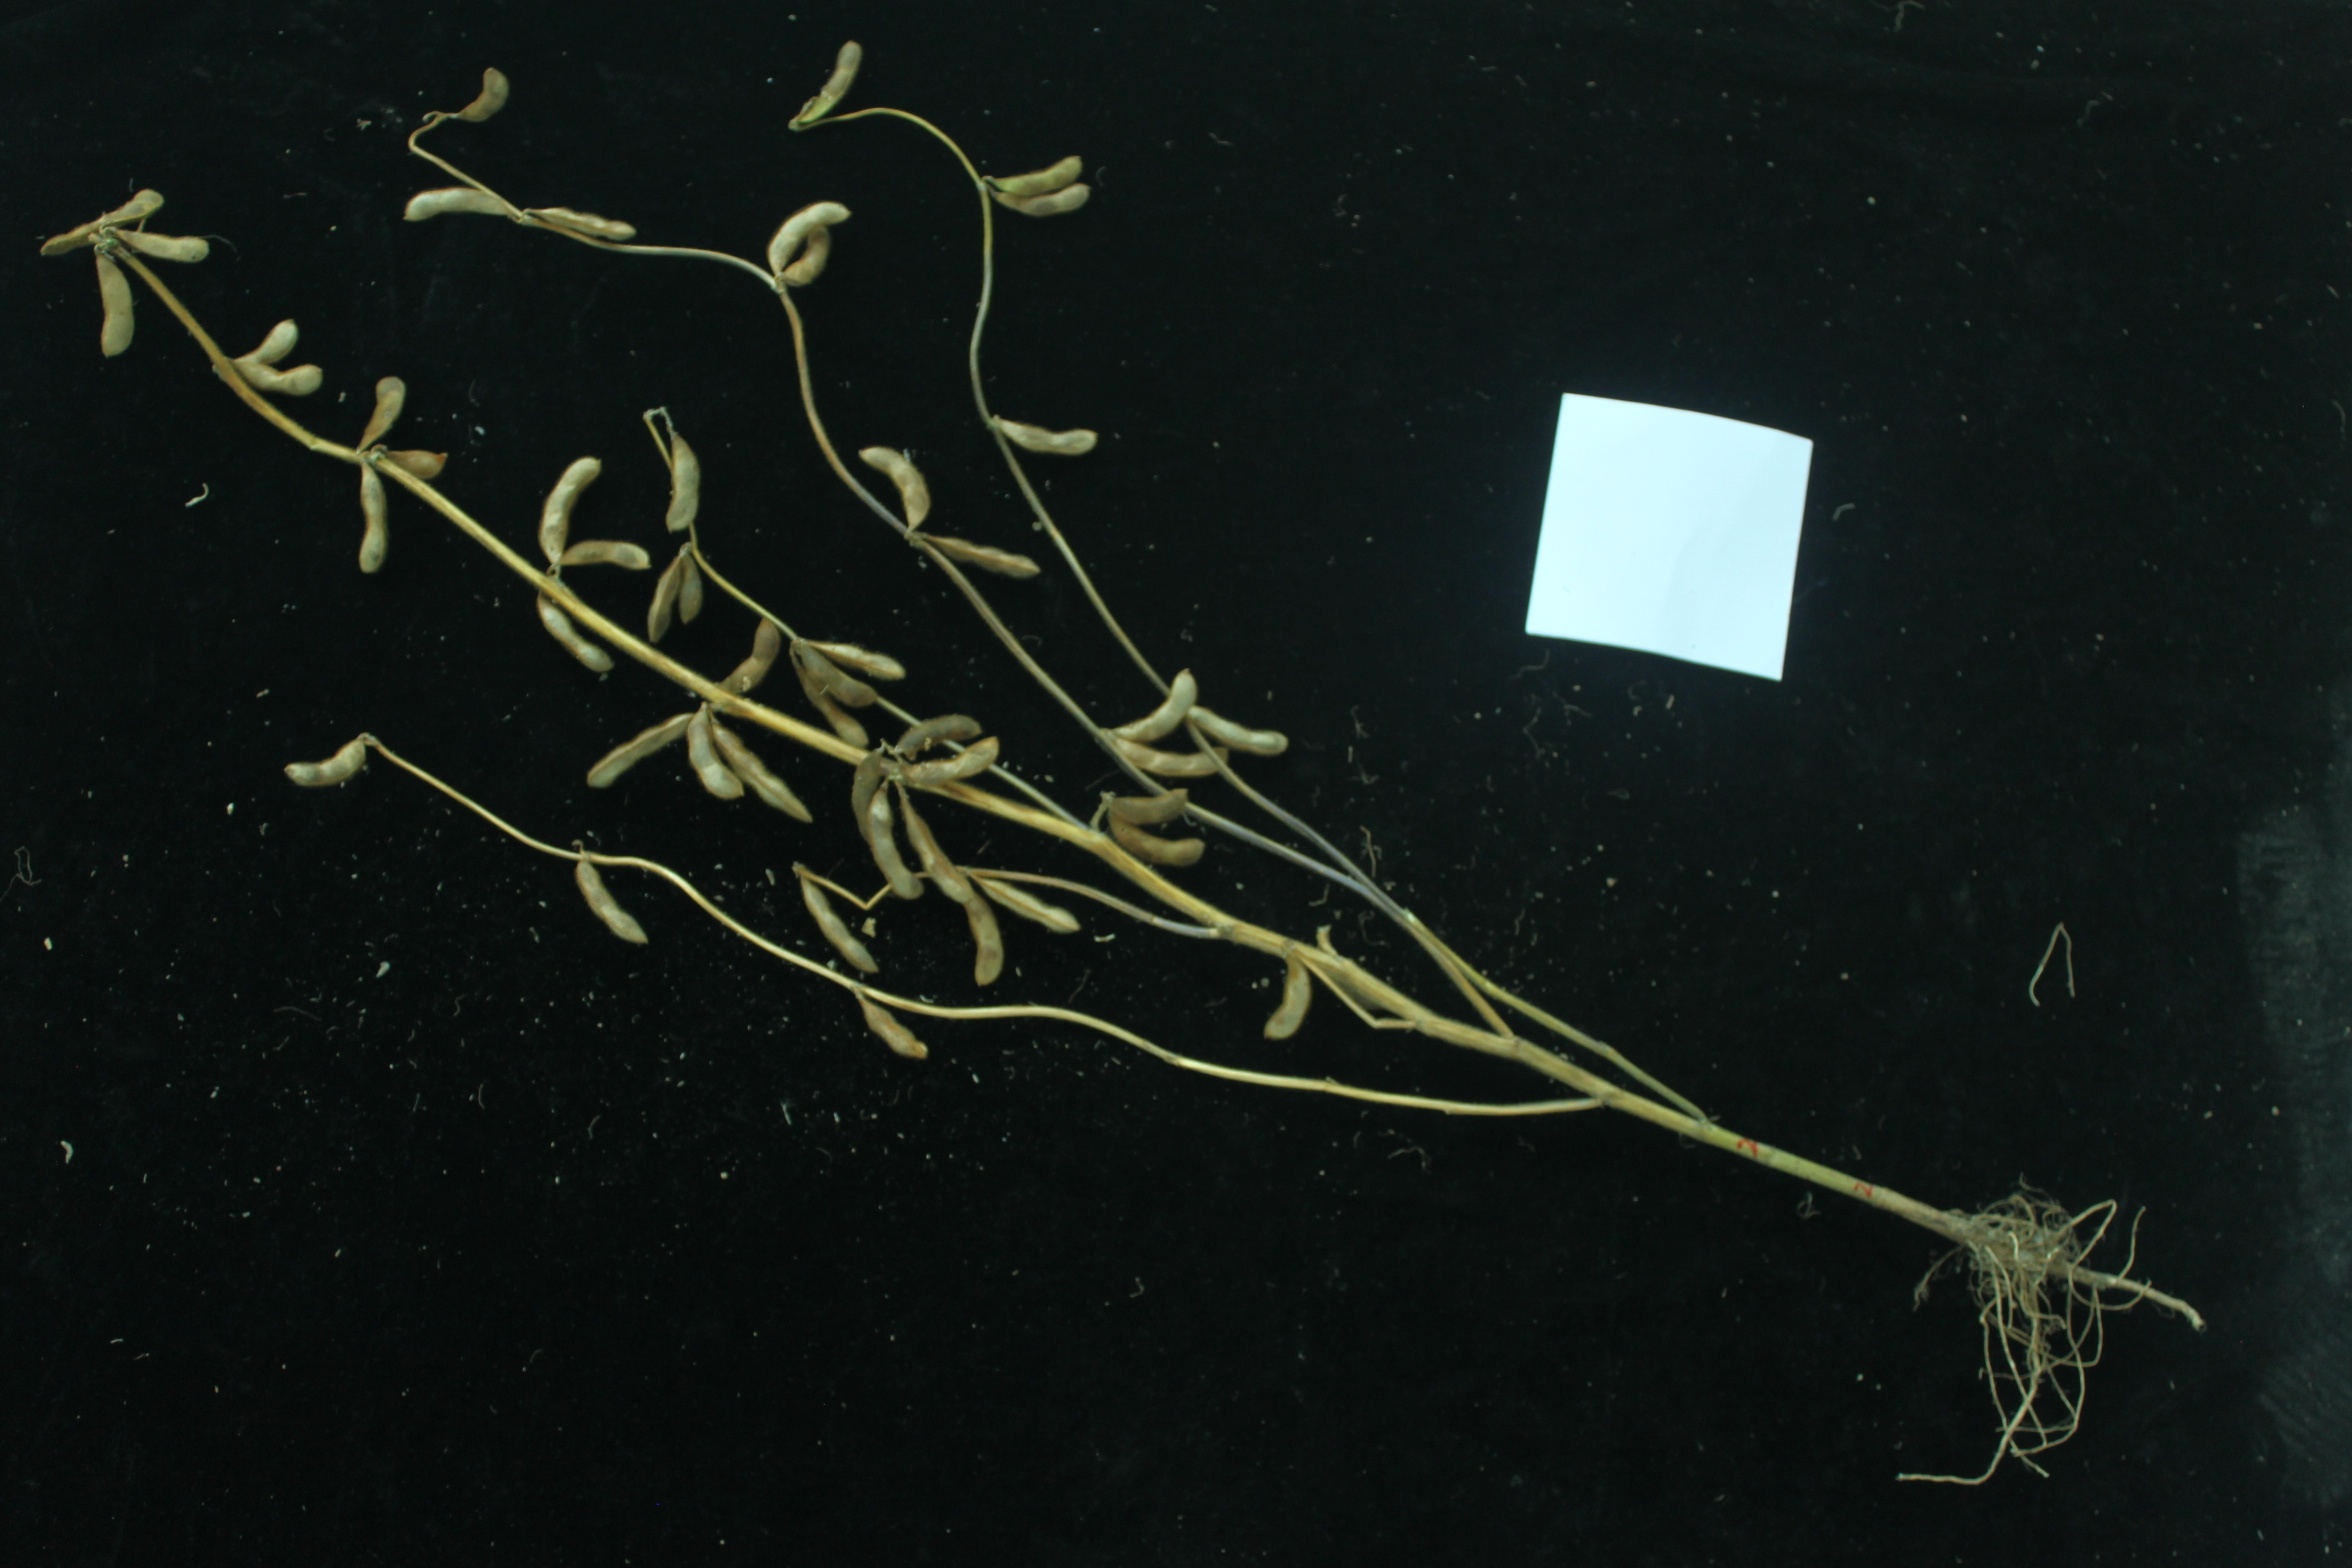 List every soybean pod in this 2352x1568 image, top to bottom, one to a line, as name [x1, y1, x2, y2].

soybean pod [791, 42, 865, 127]
soybean pod [446, 70, 509, 125]
soybean pod [987, 158, 1085, 197]
soybean pod [993, 186, 1091, 218]
soybean pod [405, 189, 510, 222]
soybean pod [99, 190, 161, 226]
soybean pod [768, 203, 851, 279]
soybean pod [534, 209, 634, 242]
soybean pod [39, 222, 101, 258]
soybean pod [776, 225, 831, 289]
soybean pod [112, 231, 212, 265]
soybean pod [94, 245, 134, 358]
soybean pod [231, 319, 297, 365]
soybean pod [232, 362, 324, 397]
soybean pod [356, 377, 407, 452]
soybean pod [993, 419, 1100, 458]
soybean pod [666, 427, 700, 533]
soybean pod [379, 447, 450, 481]
soybean pod [860, 449, 930, 533]
soybean pod [539, 459, 602, 572]
soybean pod [357, 460, 387, 575]
soybean pod [922, 534, 1042, 581]
soybean pod [552, 542, 650, 572]
soybean pod [648, 545, 692, 644]
soybean pod [678, 550, 701, 626]
soybean pod [536, 590, 614, 673]
soybean pod [690, 620, 778, 698]
soybean pod [796, 640, 877, 708]
soybean pod [807, 642, 904, 682]
soybean pod [790, 644, 867, 748]
soybean pod [1107, 671, 1198, 742]
soybean pod [685, 706, 743, 800]
soybean pod [1190, 711, 1286, 754]
soybean pod [587, 713, 694, 786]
soybean pod [713, 717, 812, 826]
soybean pod [882, 717, 983, 752]
soybean pod [1104, 731, 1231, 777]
soybean pod [281, 737, 380, 789]
soybean pod [897, 738, 999, 790]
soybean pod [853, 746, 885, 842]
soybean pod [897, 780, 973, 902]
soybean pod [865, 782, 924, 900]
soybean pod [1104, 788, 1190, 824]
soybean pod [1108, 811, 1205, 866]
soybean pod [573, 862, 649, 946]
soybean pod [967, 869, 1081, 936]
soybean pod [799, 879, 881, 974]
soybean pod [959, 890, 1002, 987]
soybean pod [1266, 955, 1308, 1041]
soybean pod [855, 991, 928, 1059]